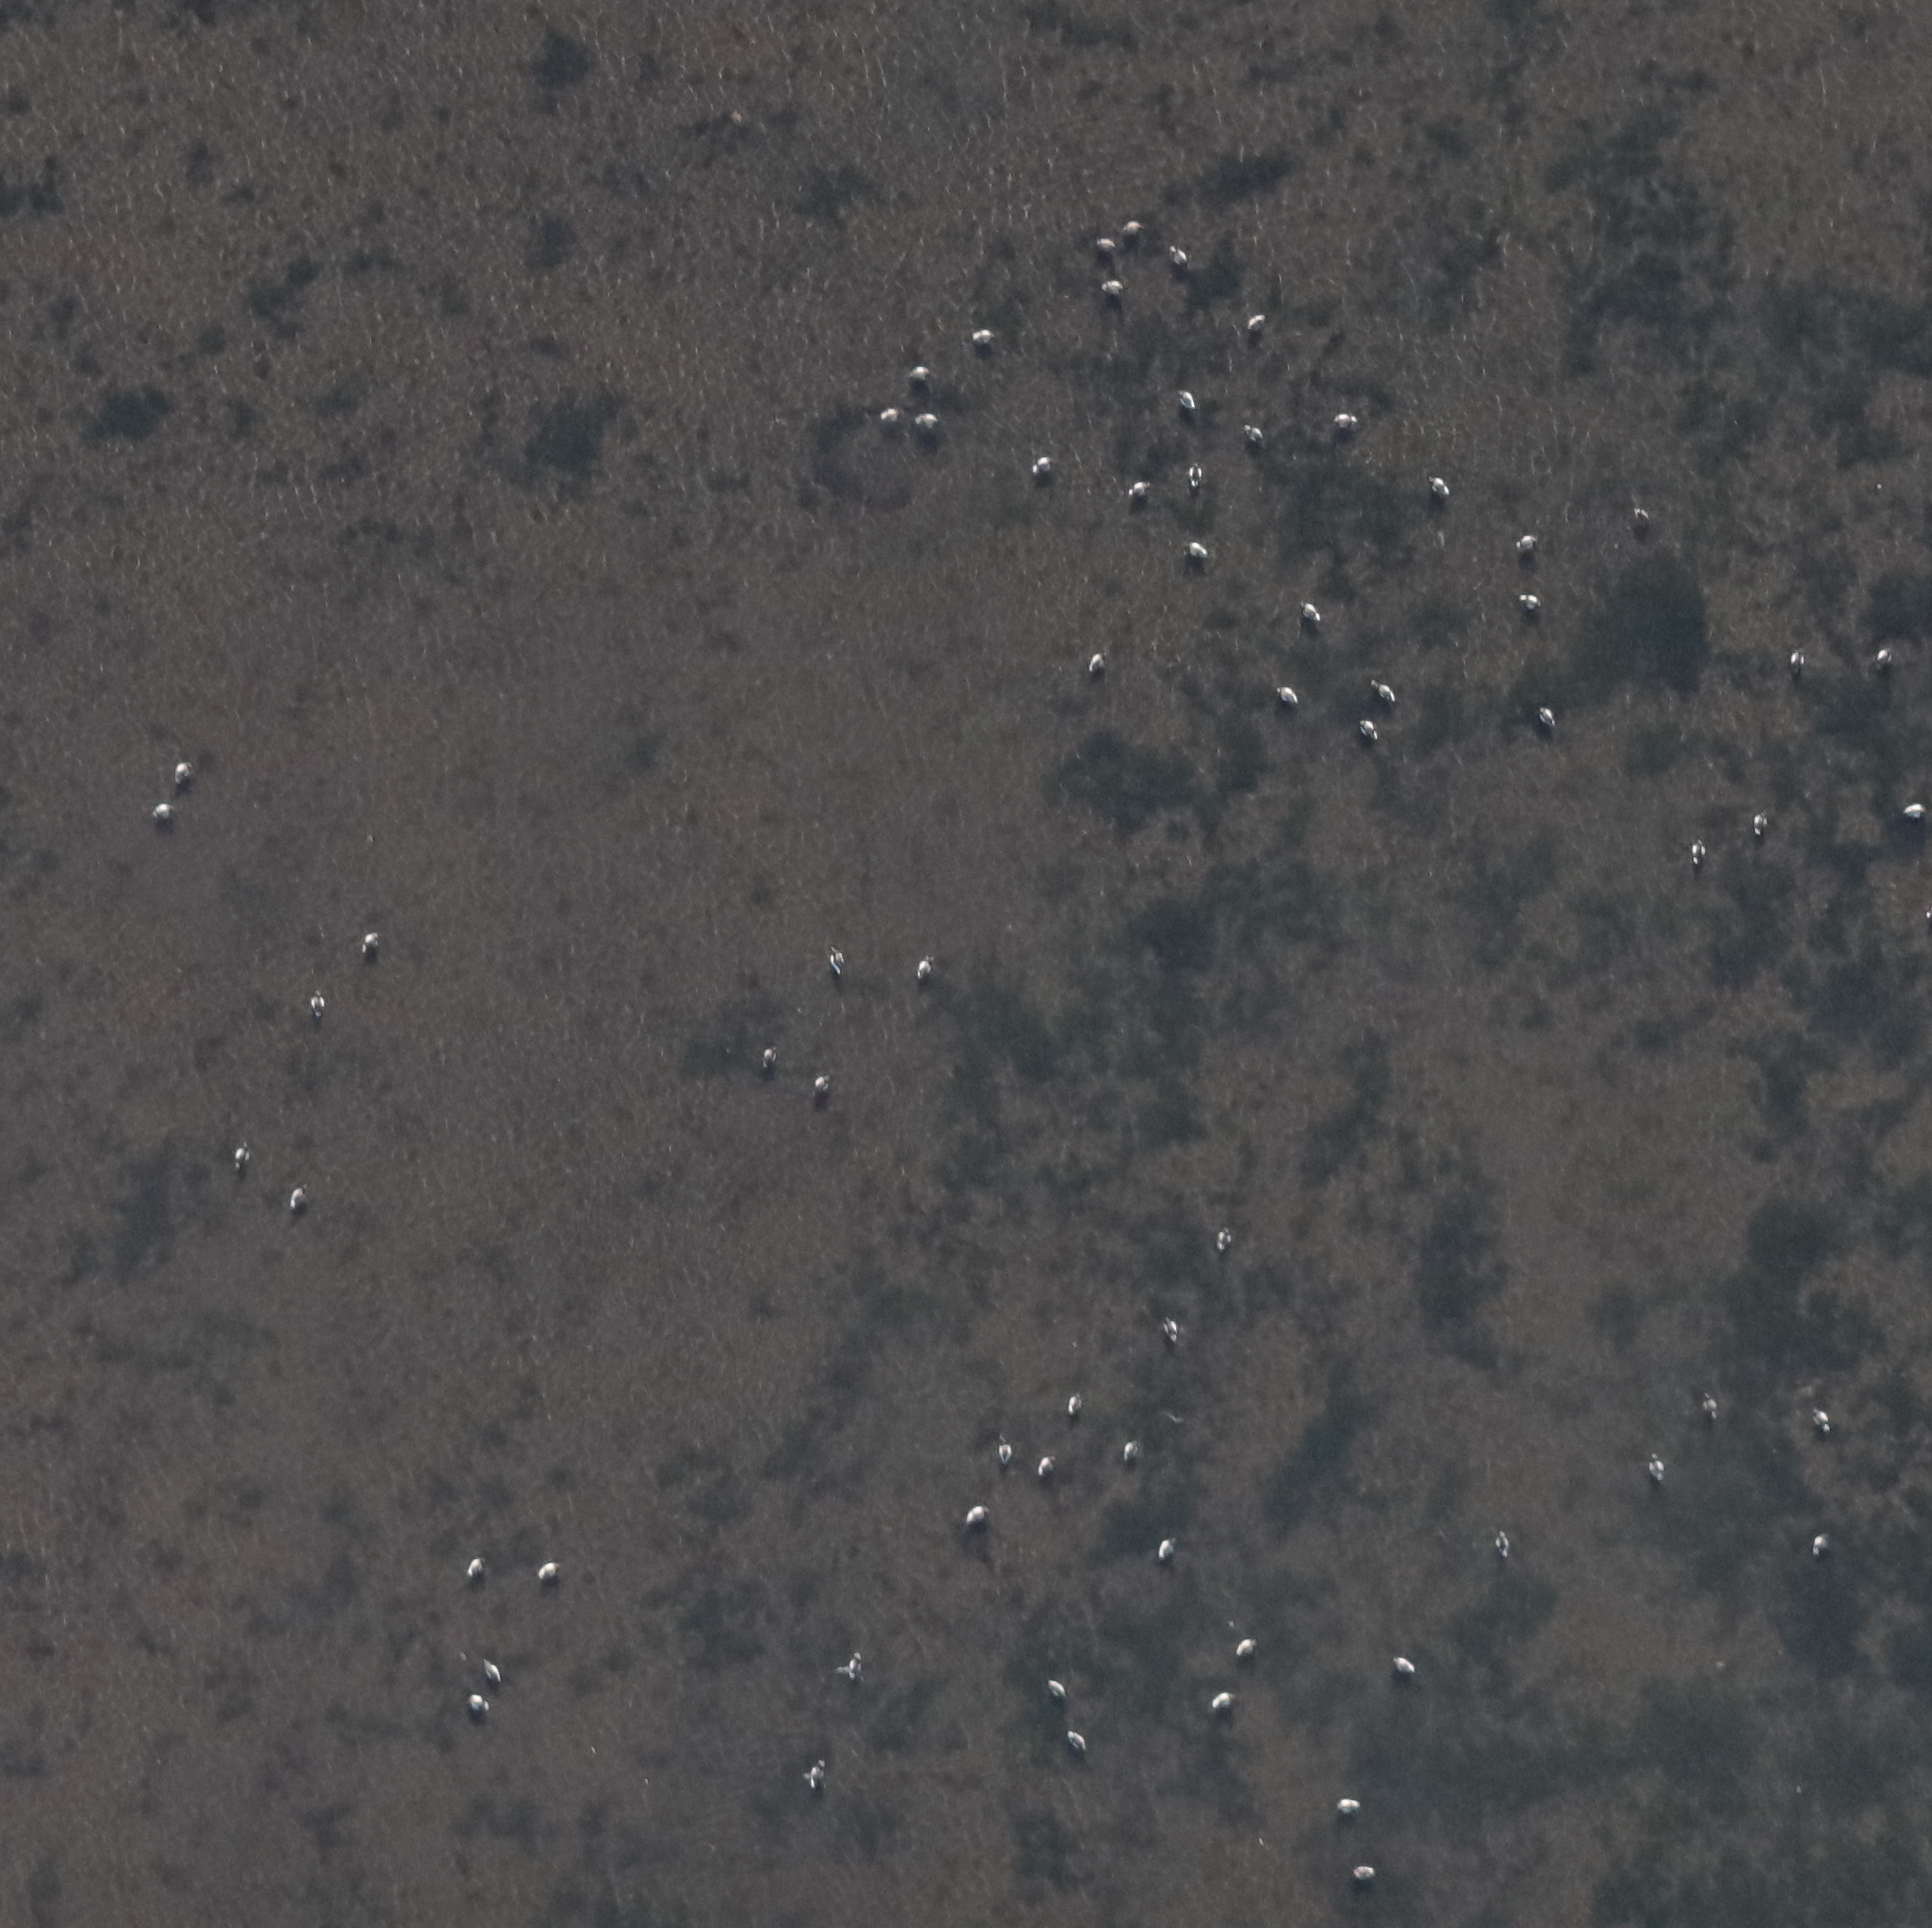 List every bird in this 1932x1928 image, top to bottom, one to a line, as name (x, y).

brant (1133, 230)
brant (1106, 243)
brant (1178, 256)
brant (1113, 288)
brant (1257, 324)
brant (984, 337)
brant (921, 374)
brant (1187, 401)
brant (890, 413)
brant (928, 421)
brant (1345, 421)
brant (1254, 435)
brant (1042, 465)
brant (1195, 474)
brant (1139, 486)
brant (1438, 486)
brant (1643, 516)
brant (1527, 543)
brant (1196, 550)
brant (1532, 602)
brant (1310, 612)
brant (1884, 658)
brant (1798, 660)
brant (1097, 664)
brant (1385, 692)
brant (1288, 696)
brant (1547, 717)
brant (1368, 729)
brant (183, 774)
brant (1915, 811)
brant (163, 812)
brant (1760, 823)
brant (1698, 851)
brant (369, 944)
brant (834, 958)
brant (925, 969)
brant (317, 1004)
brant (770, 1057)
brant (824, 1083)
brant (240, 1160)
brant (299, 1196)
brant (1225, 1237)
brant (1171, 1329)
brant (1076, 1404)
brant (1710, 1405)
brant (1821, 1421)
brant (1005, 1452)
brant (1132, 1452)
brant (1047, 1466)
brant (1656, 1469)
brant (977, 1516)
brant (1503, 1543)
brant (1822, 1544)
brant (1167, 1549)
brant (477, 1569)
brant (549, 1571)
brant (1247, 1648)
brant (855, 1665)
brant (1405, 1665)
brant (491, 1672)
brant (1057, 1690)
brant (1224, 1702)
brant (478, 1704)
brant (1077, 1741)
brant (816, 1773)
brant (1348, 1807)
brant (1361, 1872)